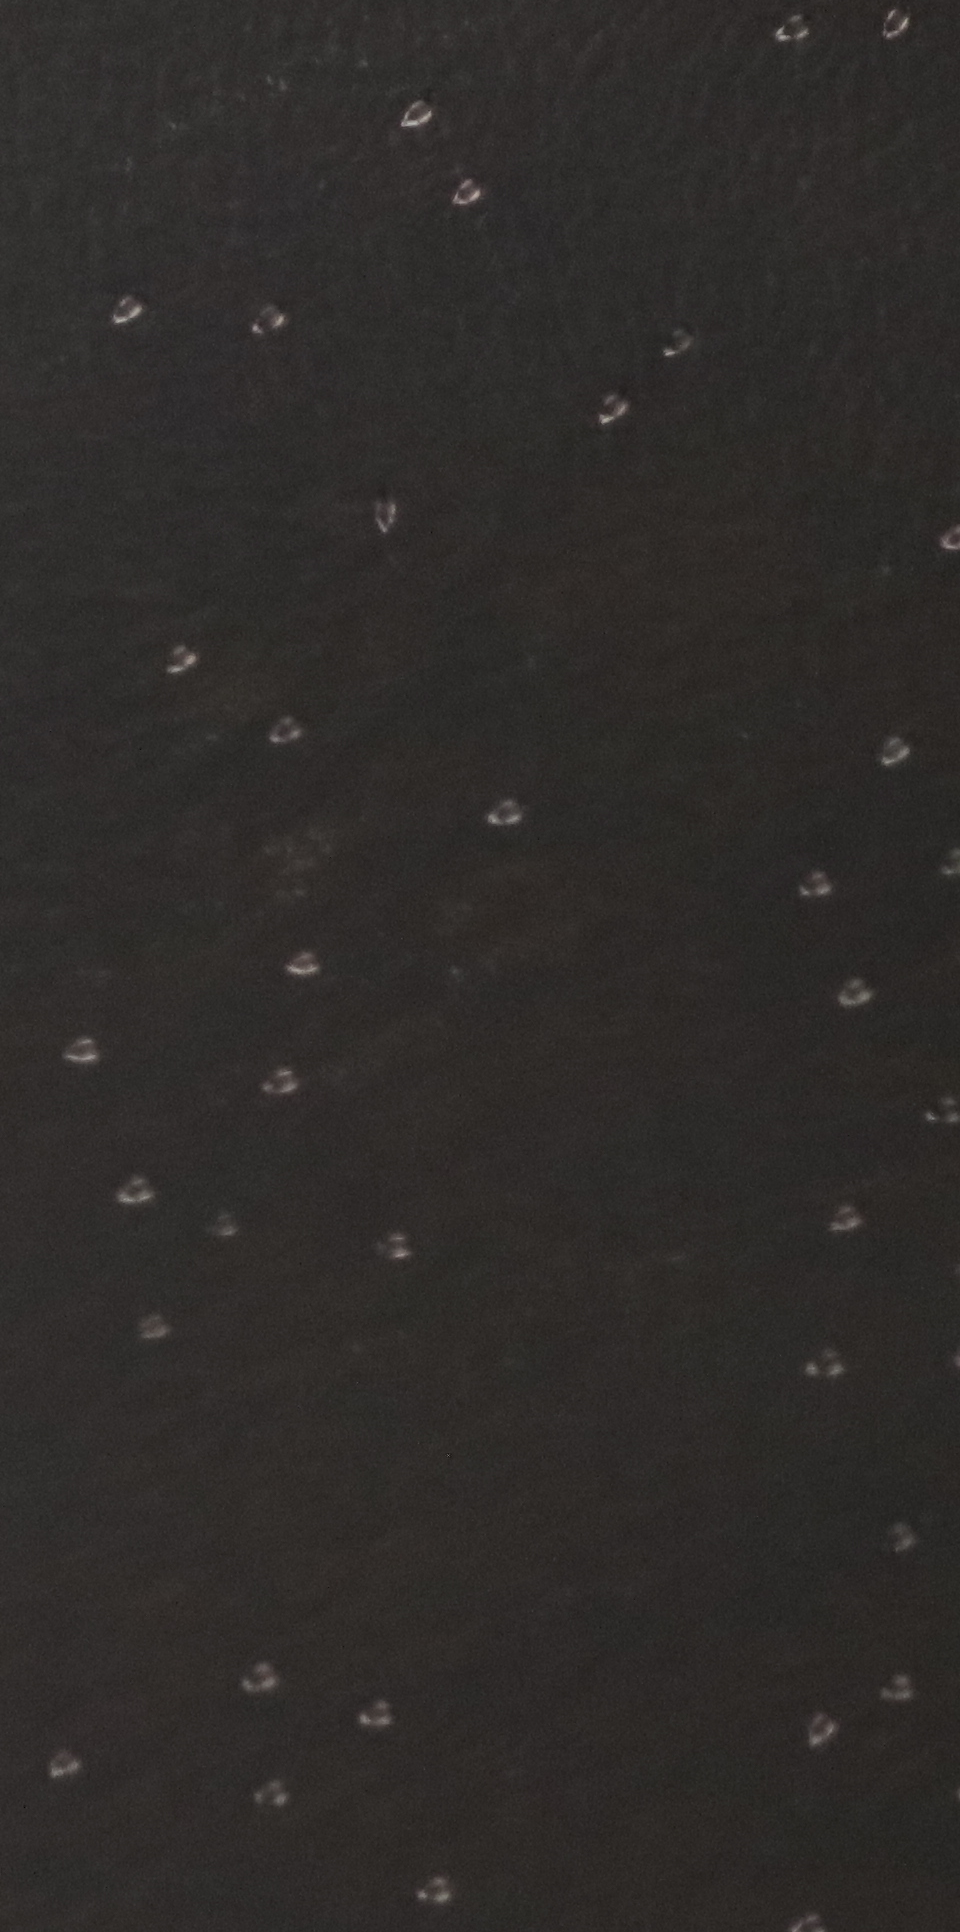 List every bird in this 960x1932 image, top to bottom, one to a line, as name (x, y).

brant (895, 22)
brant (793, 29)
brant (418, 112)
brant (465, 190)
brant (126, 309)
brant (267, 320)
brant (680, 342)
brant (612, 407)
brant (386, 513)
brant (952, 541)
brant (181, 658)
brant (285, 730)
brant (894, 751)
brant (506, 811)
brant (951, 859)
brant (816, 884)
brant (302, 963)
brant (856, 992)
brant (82, 1050)
brant (281, 1082)
brant (942, 1110)
brant (136, 1191)
brant (851, 1218)
brant (229, 1226)
brant (396, 1246)
brant (153, 1328)
brant (825, 1363)
brant (902, 1540)
brant (260, 1677)
brant (897, 1686)
brant (376, 1715)
brant (820, 1730)
brant (65, 1763)
brant (274, 1792)
brant (435, 1890)
brant (808, 1926)